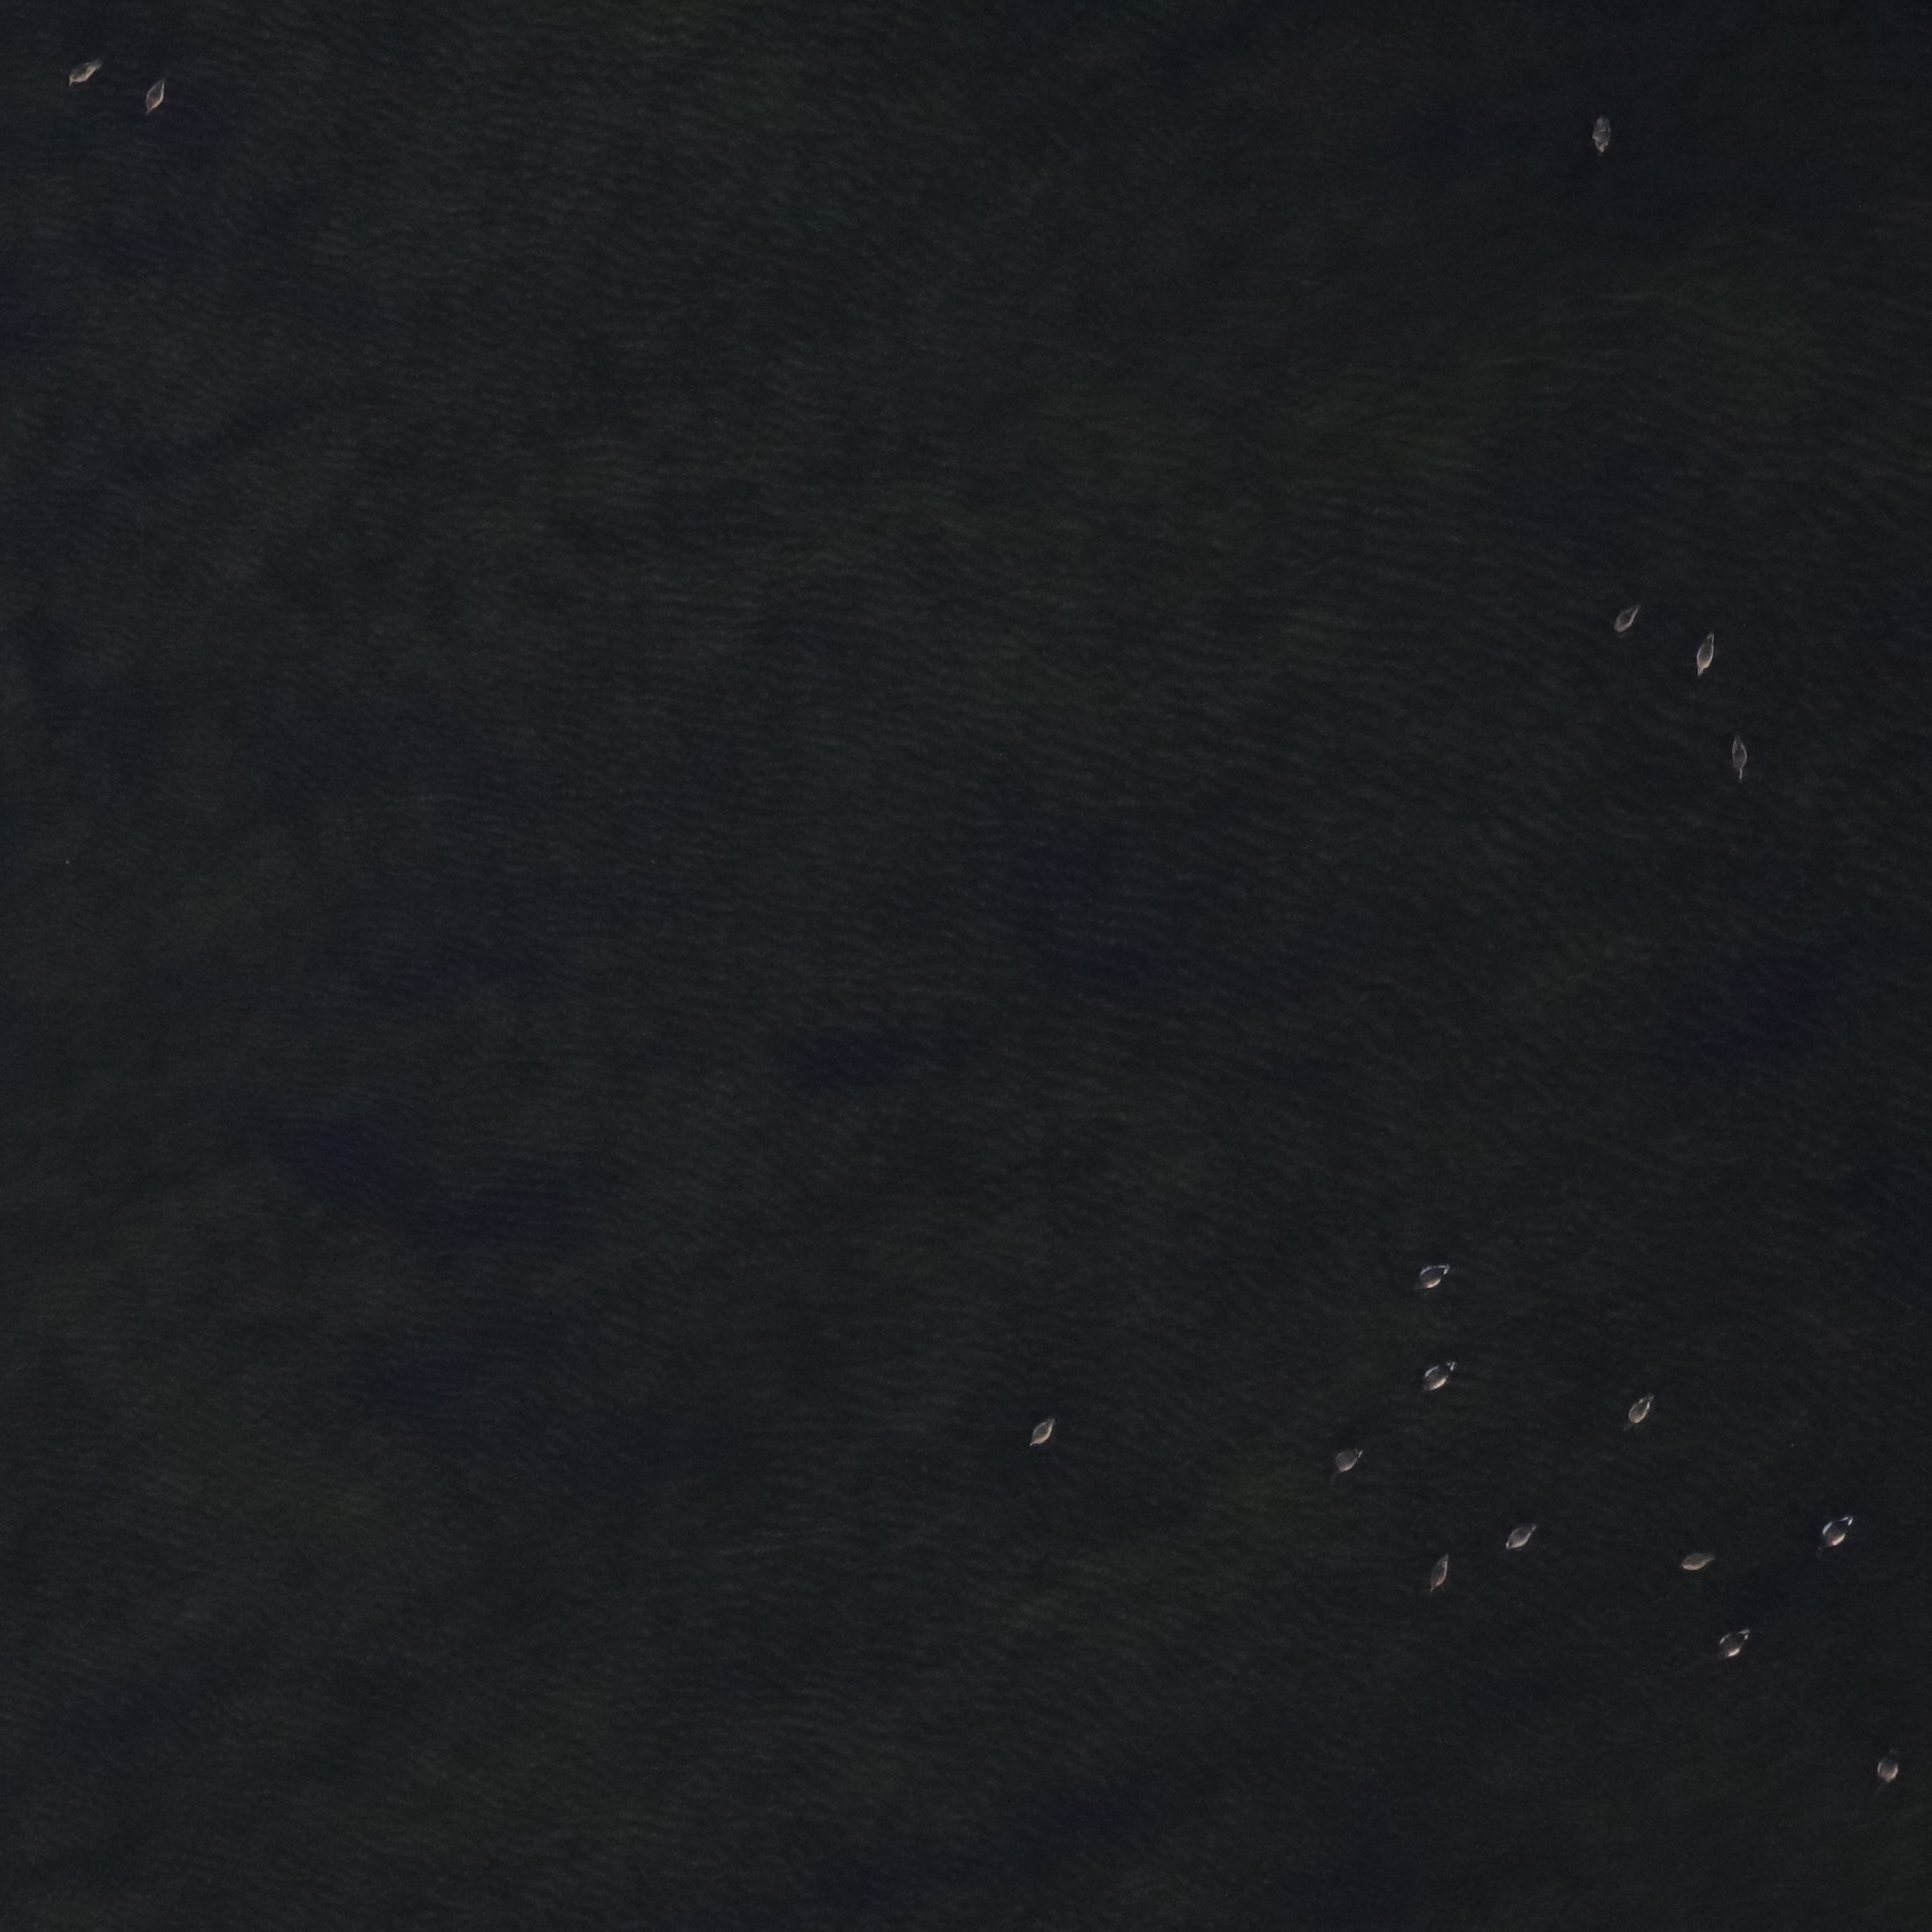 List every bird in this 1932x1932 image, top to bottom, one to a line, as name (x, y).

other bird (85, 74)
other bird (154, 95)
other bird (1623, 620)
other bird (1707, 655)
other bird (1740, 757)
brant (1433, 1275)
brant (1435, 1378)
brant (1639, 1407)
brant (1042, 1432)
brant (1348, 1459)
brant (1835, 1536)
brant (1520, 1538)
other bird (1692, 1560)
other bird (1440, 1570)
brant (1732, 1644)
brant (1891, 1766)